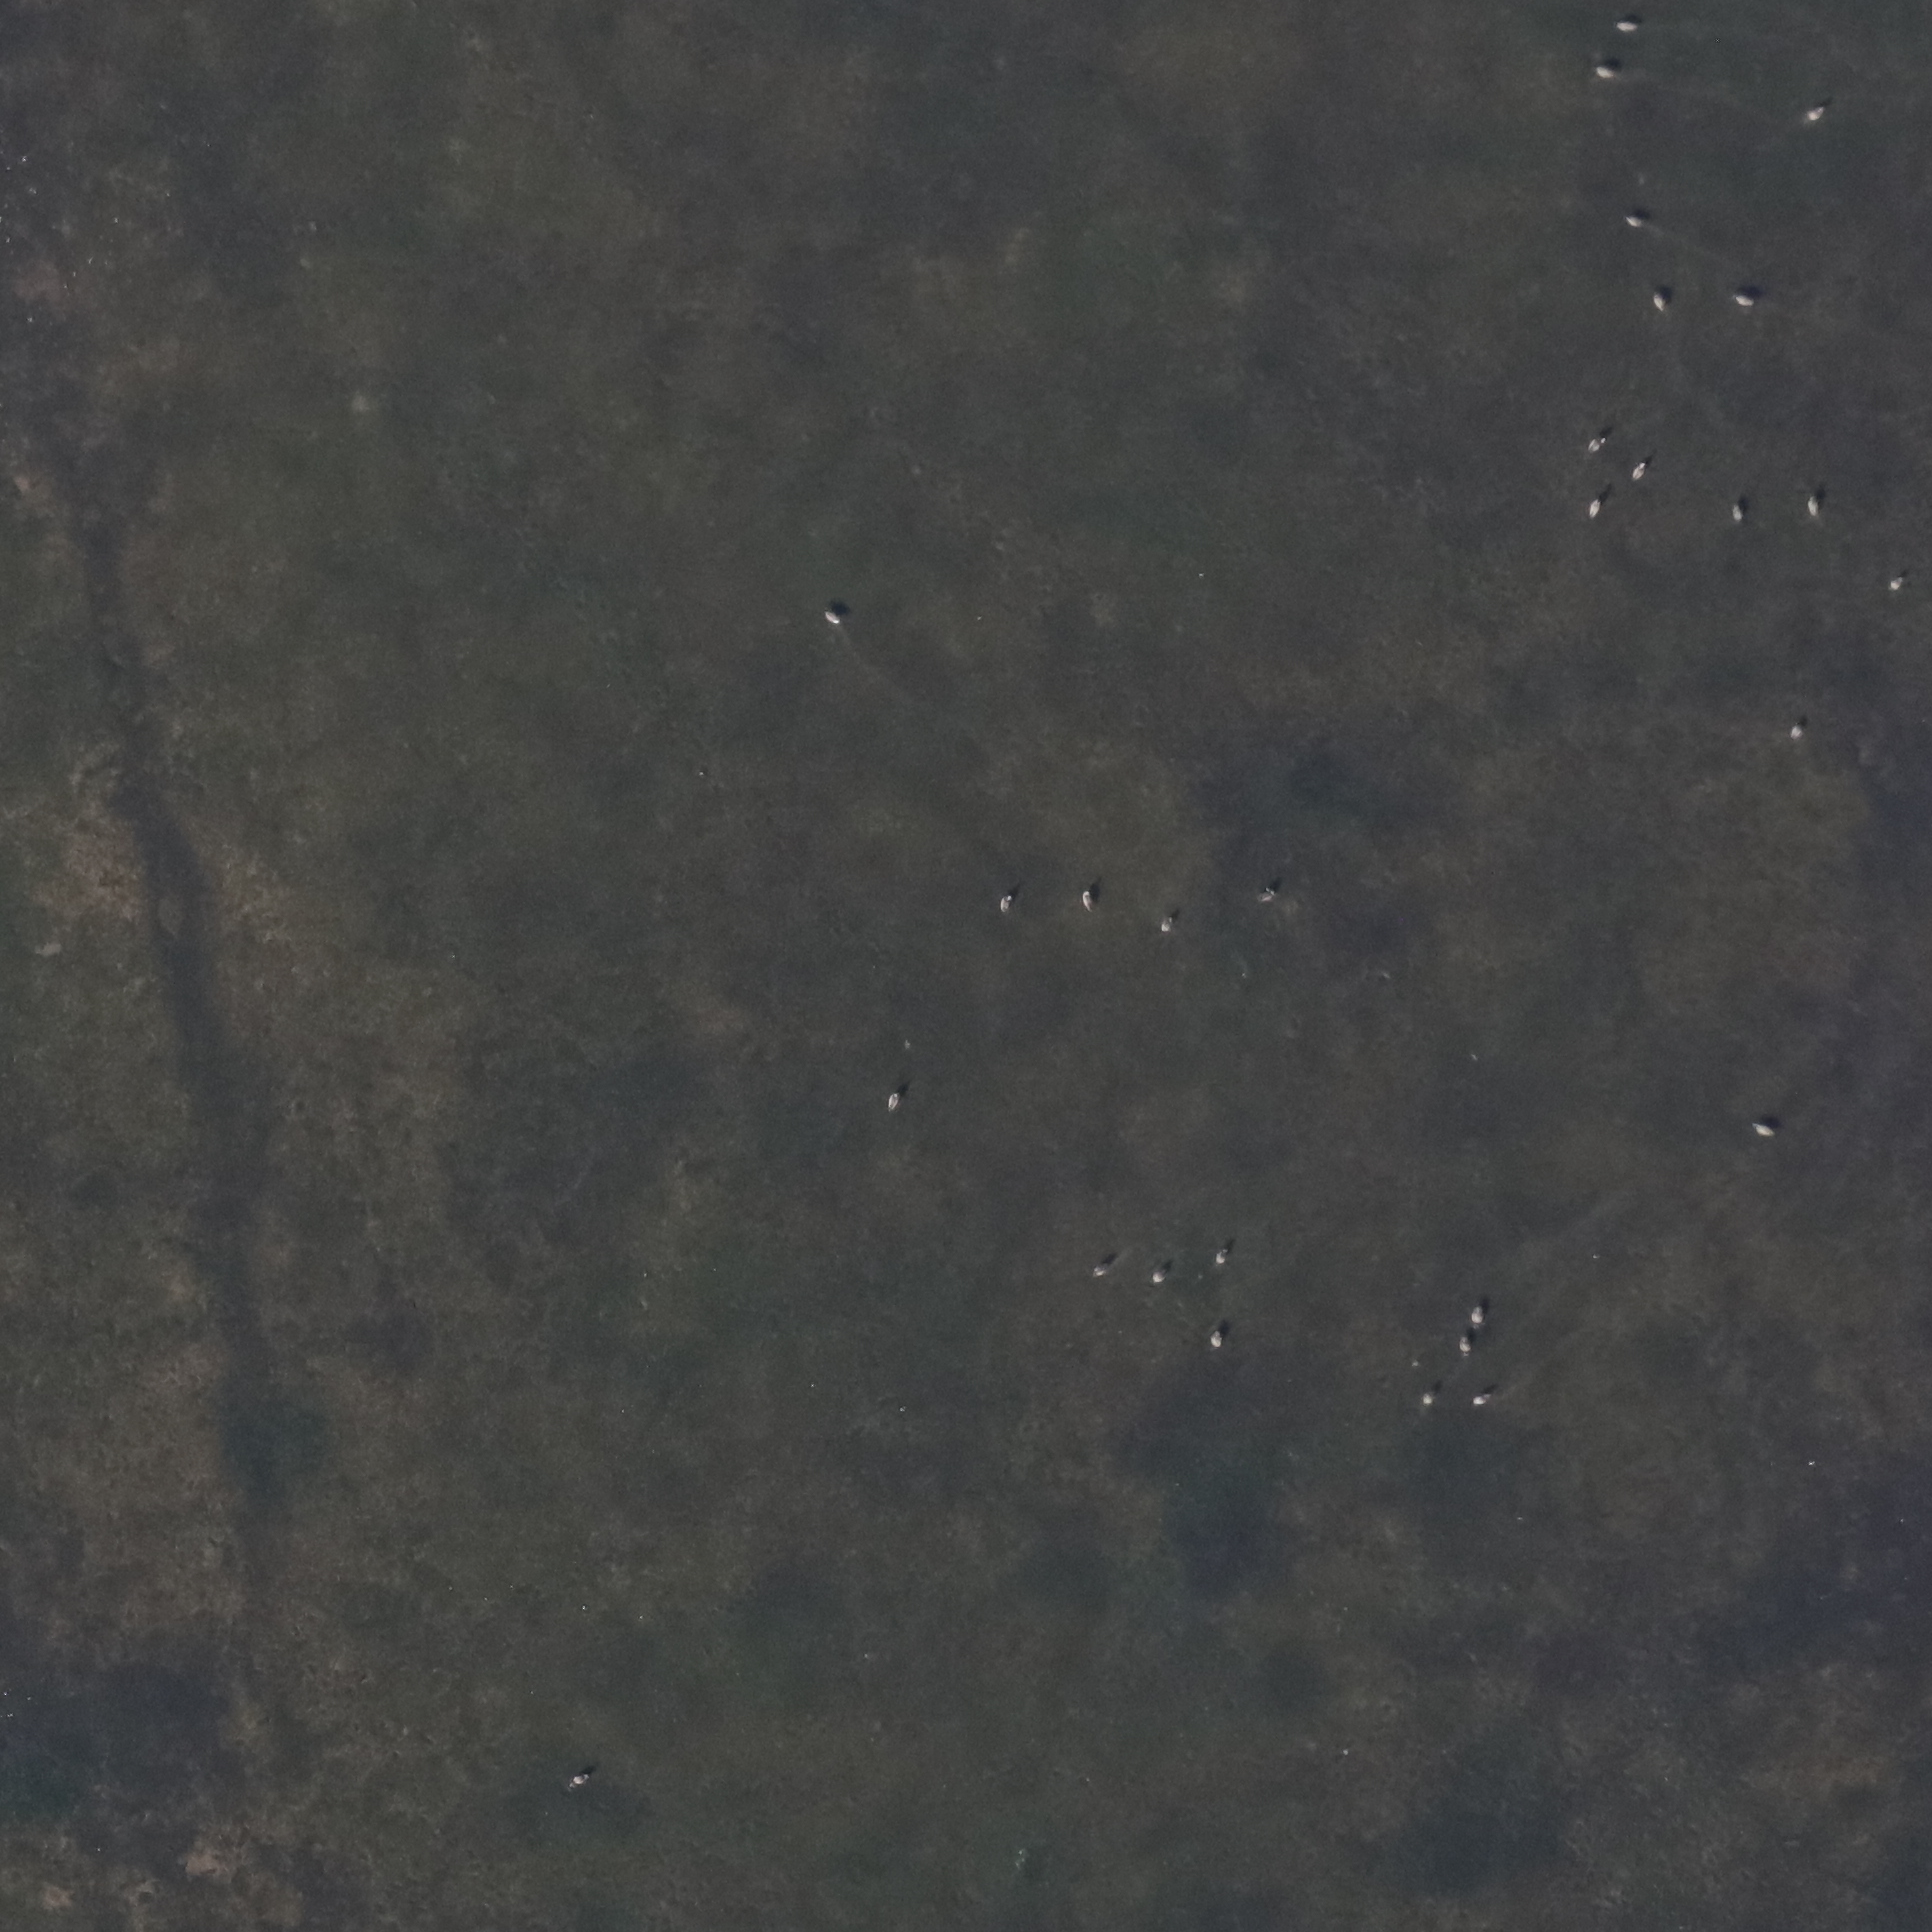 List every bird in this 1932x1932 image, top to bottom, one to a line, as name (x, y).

Canada goose (1626, 25)
Canada goose (1605, 70)
Canada goose (1817, 113)
Canada goose (1636, 220)
Canada goose (1658, 300)
Canada goose (1750, 304)
Canada goose (1593, 443)
Canada goose (1632, 475)
Canada goose (1811, 509)
Canada goose (1590, 510)
Canada goose (1736, 514)
brant (1893, 586)
Canada goose (832, 614)
Canada goose (1795, 732)
Canada goose (1264, 894)
Canada goose (1088, 901)
Canada goose (1008, 902)
Canada goose (1163, 924)
Canada goose (888, 1105)
Canada goose (1766, 1132)
Canada goose (1222, 1258)
Canada goose (1106, 1264)
Canada goose (1165, 1280)
Canada goose (1476, 1316)
Canada goose (1213, 1340)
Canada goose (1467, 1344)
Canada goose (1434, 1397)
Canada goose (1484, 1398)
brant (580, 1775)